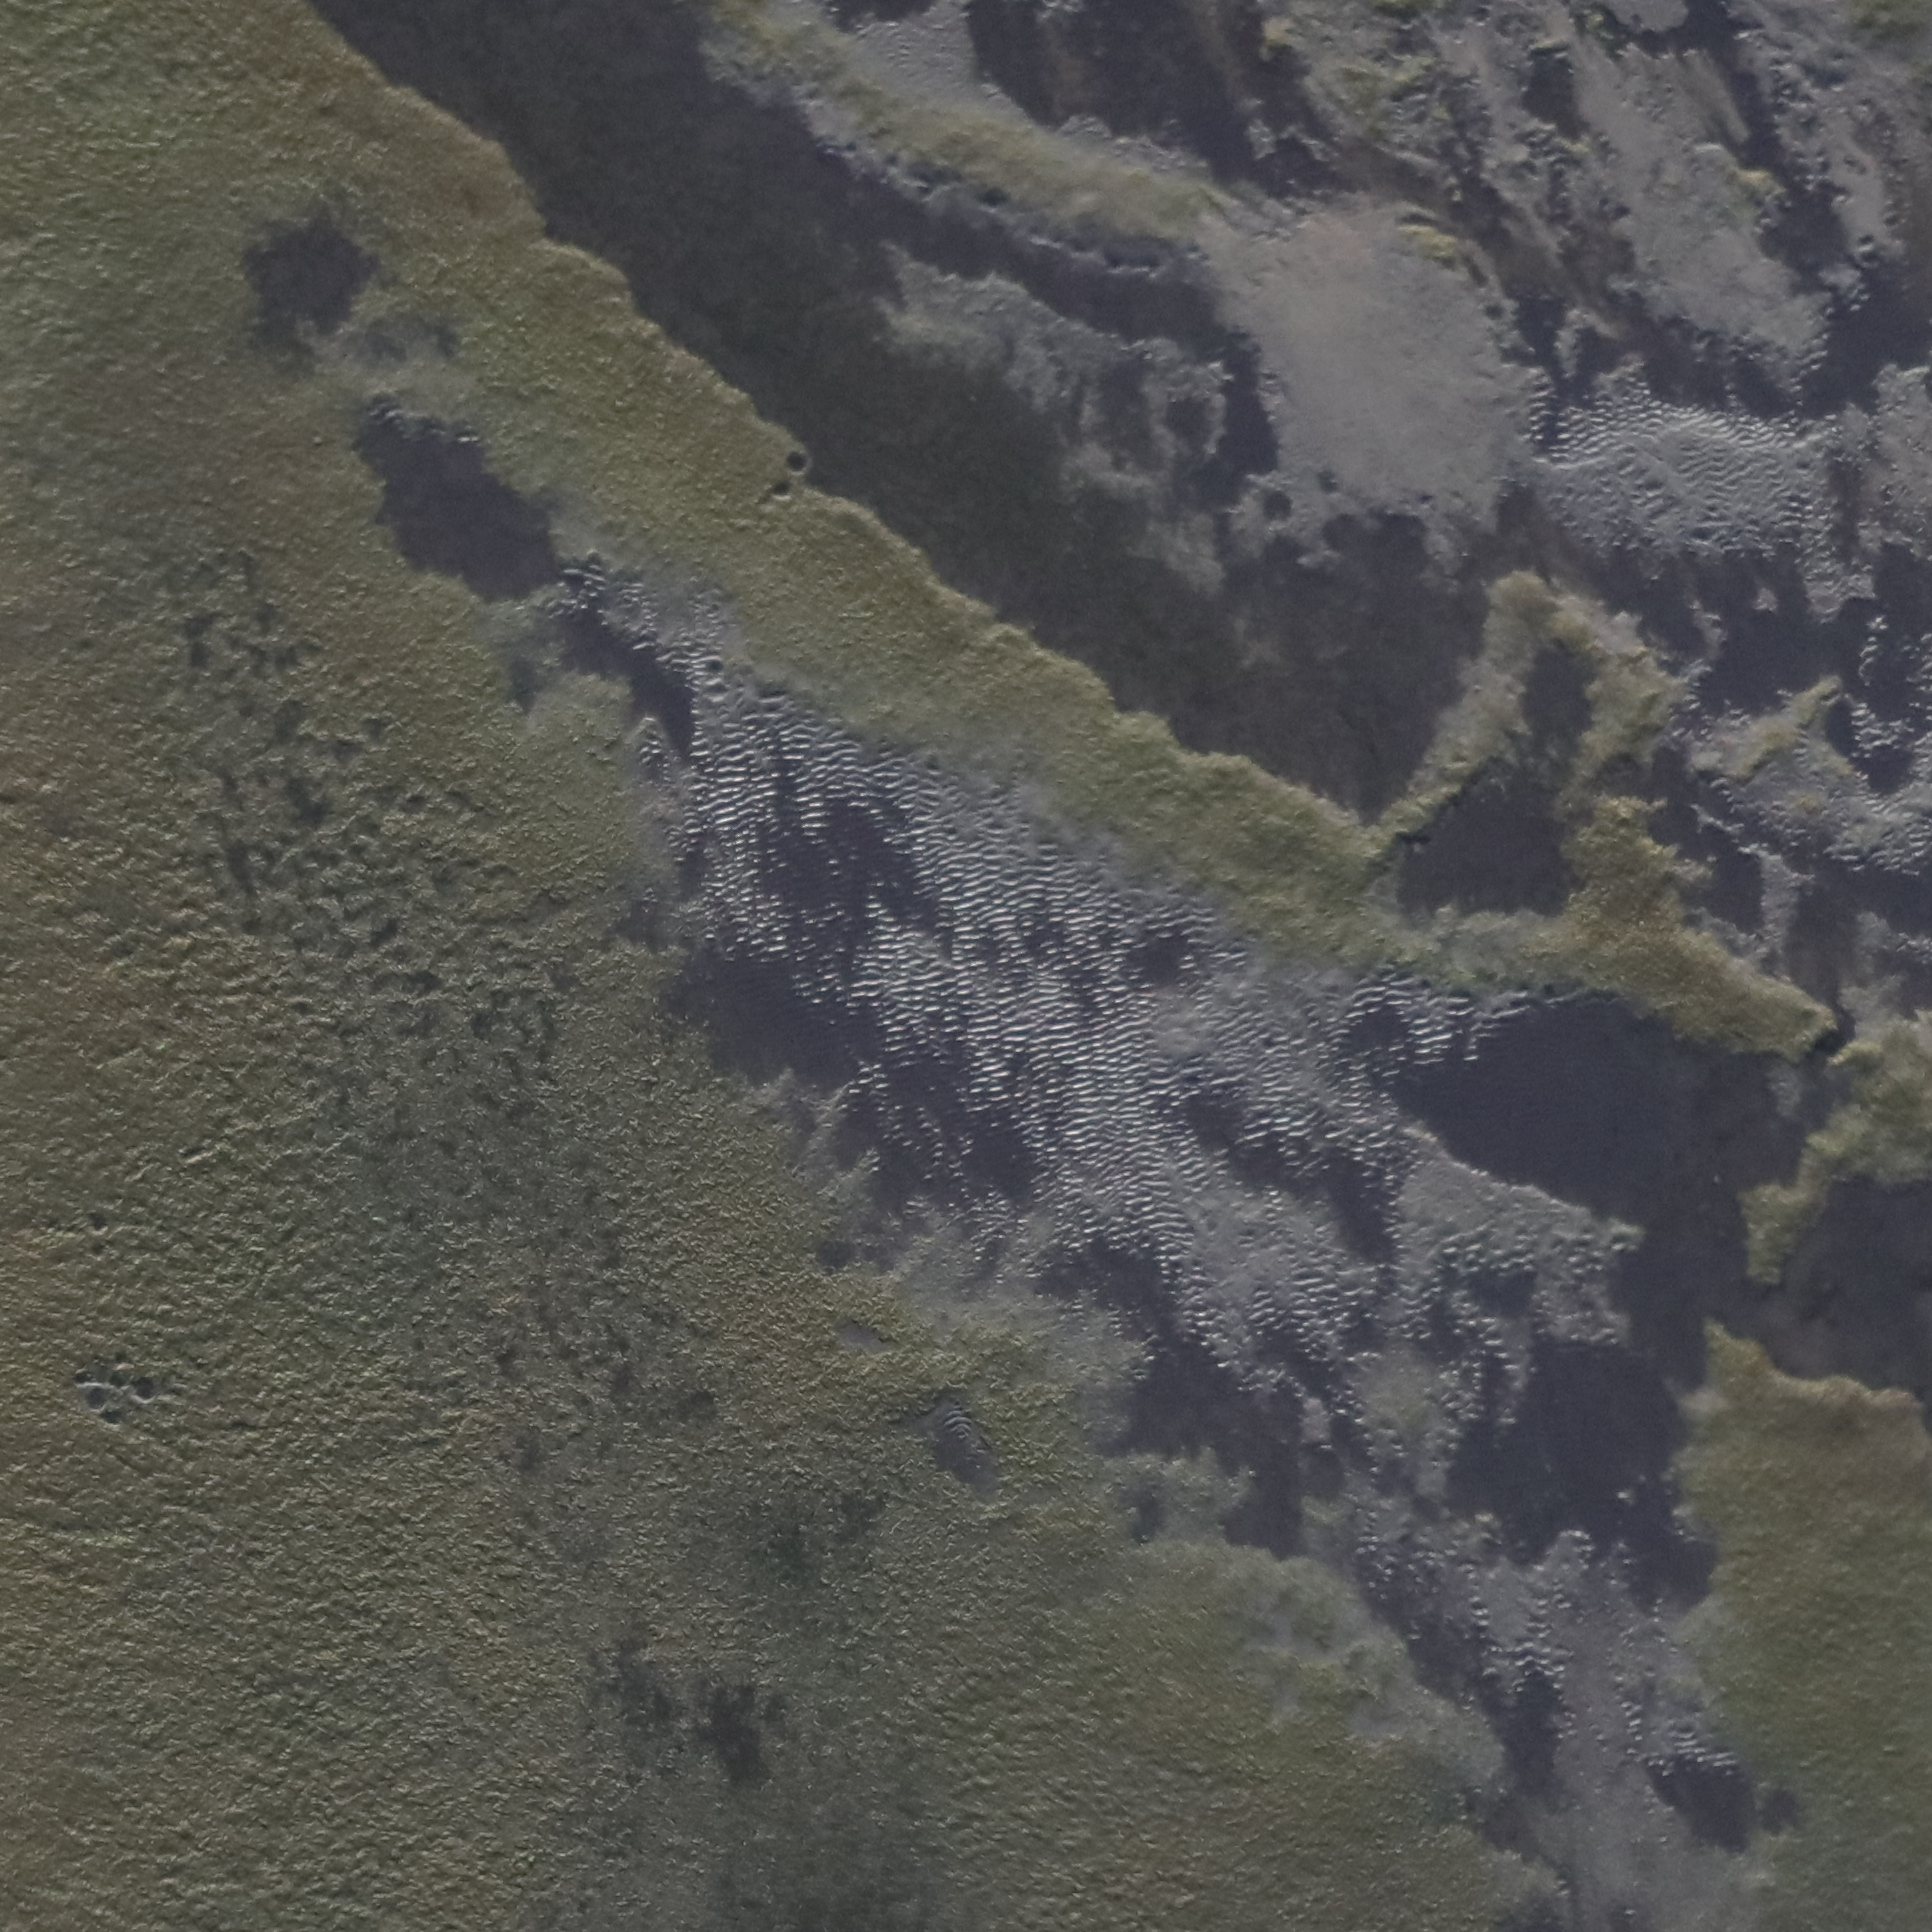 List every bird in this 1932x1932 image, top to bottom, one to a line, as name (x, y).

None